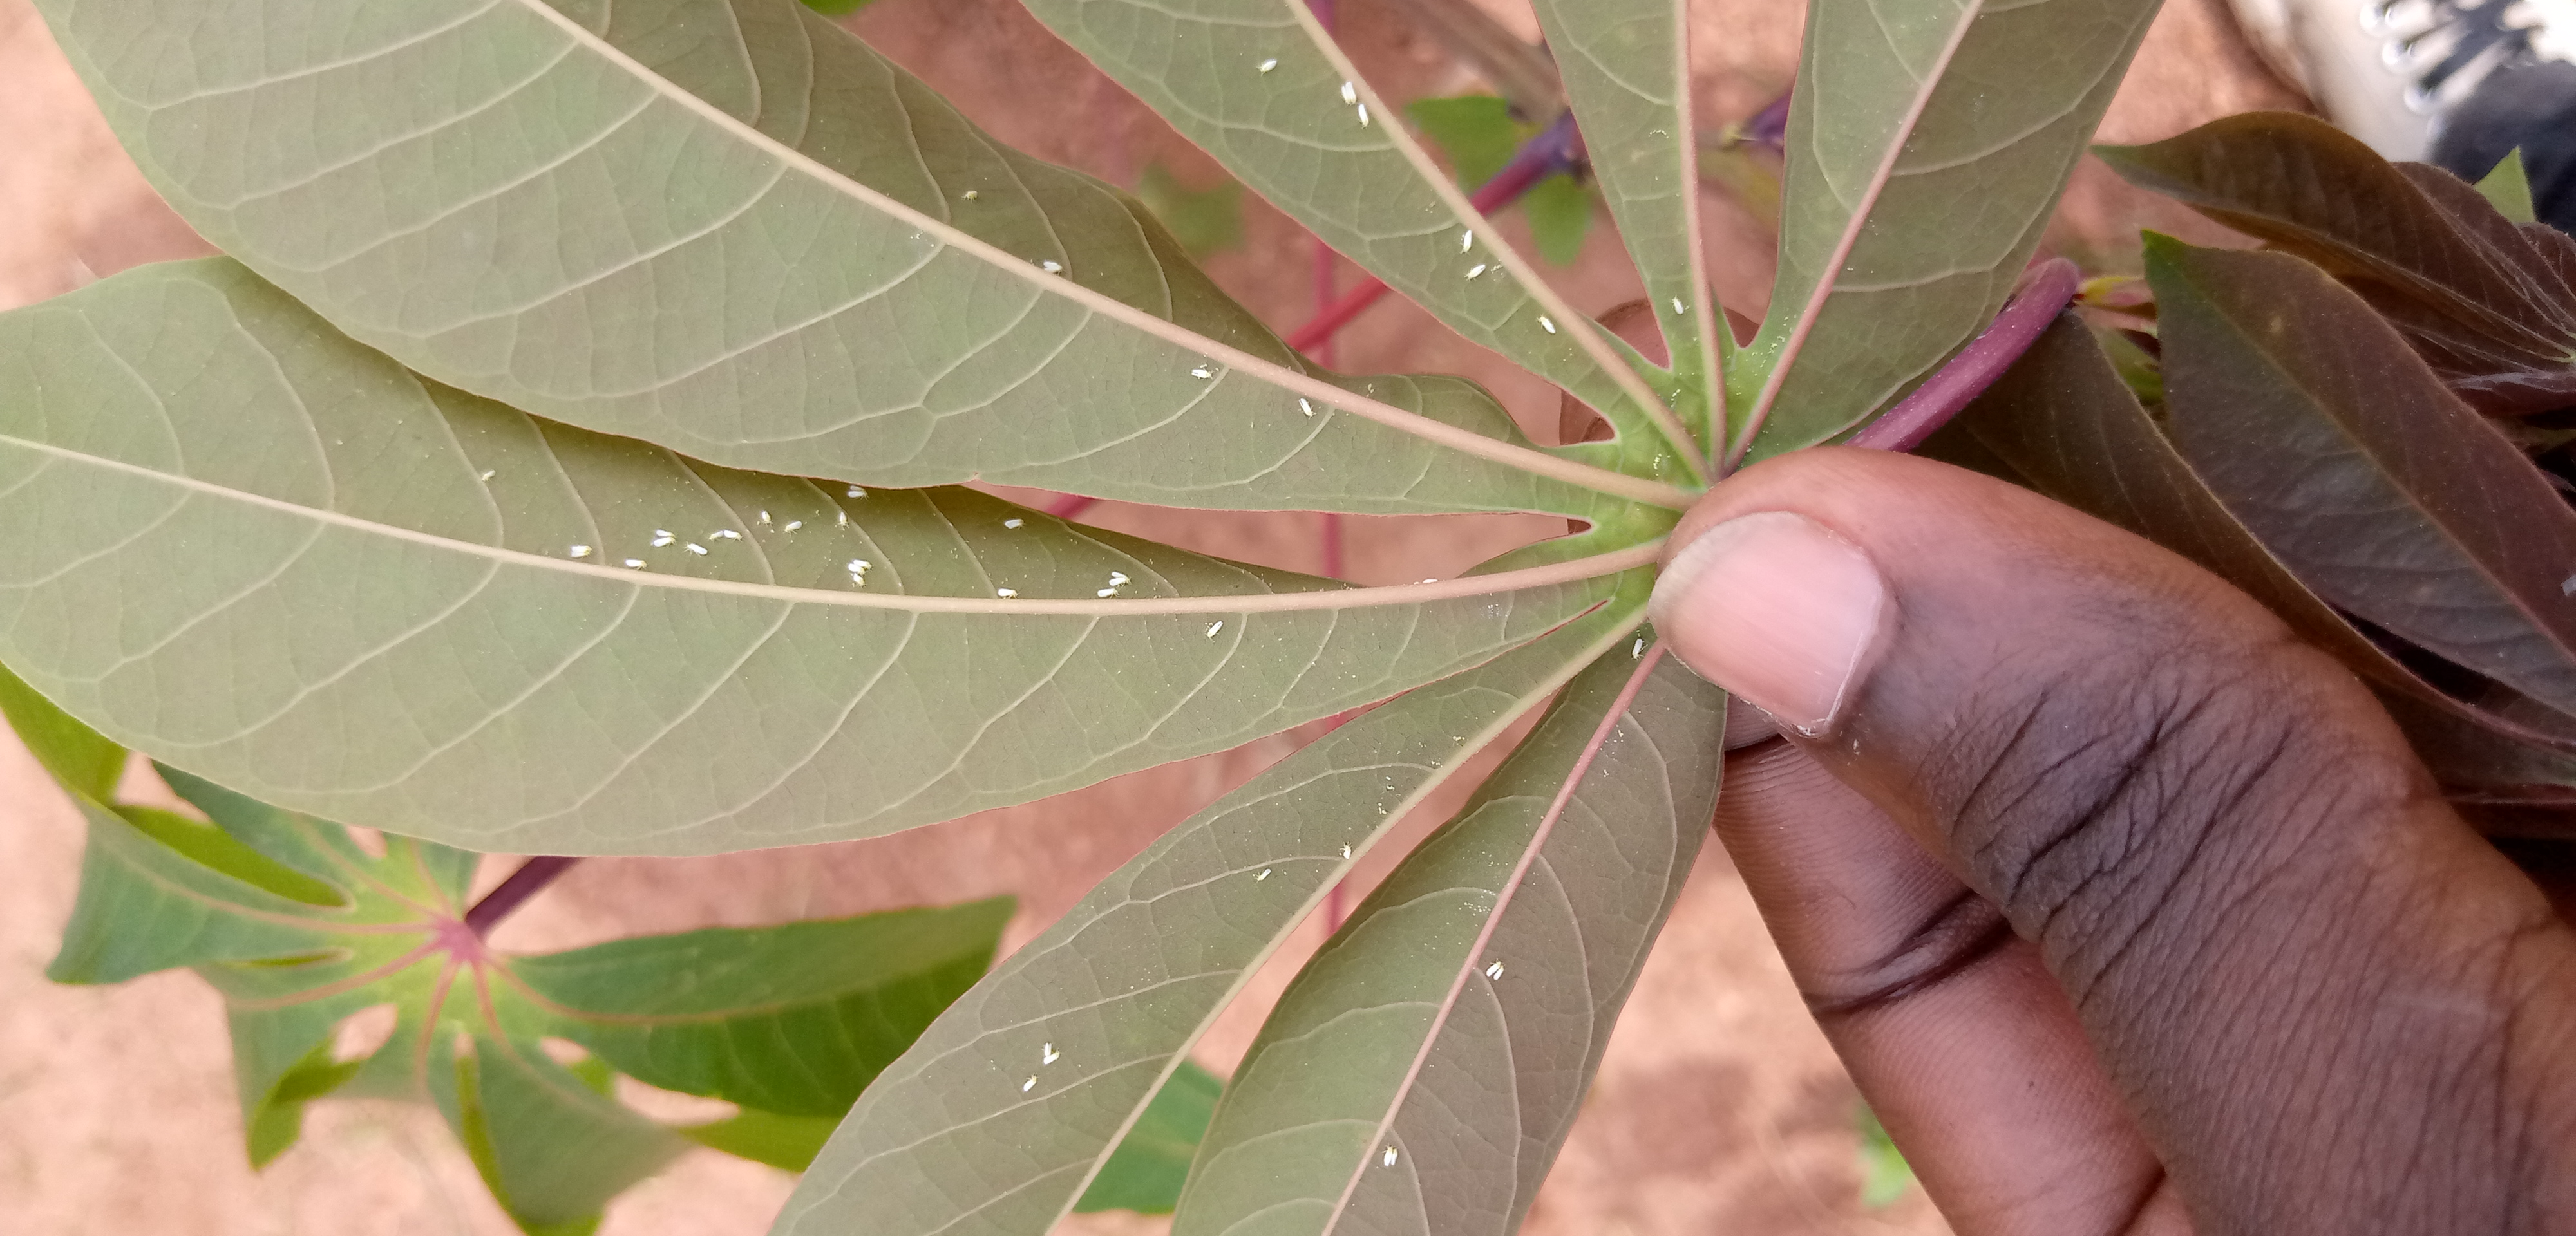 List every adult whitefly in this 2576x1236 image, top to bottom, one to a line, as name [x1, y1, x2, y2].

whitefly [1256, 56, 1280, 76]
whitefly [1345, 80, 1358, 105]
whitefly [1340, 83, 1351, 107]
whitefly [1357, 101, 1372, 132]
whitefly [960, 187, 985, 202]
whitefly [1459, 228, 1477, 256]
whitefly [1042, 259, 1061, 268]
whitefly [1461, 262, 1492, 283]
whitefly [1042, 266, 1065, 274]
whitefly [1669, 294, 1687, 317]
whitefly [1537, 313, 1560, 337]
whitefly [1189, 366, 1214, 382]
whitefly [1297, 396, 1316, 420]
whitefly [478, 466, 498, 484]
whitefly [848, 484, 867, 494]
whitefly [846, 490, 869, 500]
whitefly [761, 507, 773, 528]
whitefly [837, 509, 851, 530]
whitefly [1001, 517, 1026, 530]
whitefly [782, 520, 805, 535]
whitefly [654, 527, 676, 538]
whitefly [724, 528, 743, 543]
whitefly [708, 529, 724, 543]
whitefly [652, 536, 678, 548]
whitefly [685, 541, 709, 557]
whitefly [568, 543, 593, 552]
whitefly [569, 551, 594, 559]
whitefly [624, 557, 649, 570]
whitefly [852, 558, 873, 572]
whitefly [847, 562, 866, 576]
whitefly [1108, 570, 1130, 579]
whitefly [851, 572, 867, 588]
whitefly [1108, 577, 1133, 587]
whitefly [996, 586, 1019, 600]
whitefly [1095, 587, 1120, 598]
whitefly [1203, 617, 1228, 639]
whitefly [1630, 635, 1645, 662]
whitefly [1339, 840, 1354, 862]
whitefly [1253, 866, 1274, 884]
whitefly [1484, 959, 1503, 978]
whitefly [1492, 963, 1508, 982]
whitefly [1043, 1039, 1052, 1057]
whitefly [1041, 1049, 1061, 1066]
whitefly [1021, 1071, 1039, 1094]
whitefly [1382, 1145, 1394, 1167]
whitefly [1390, 1146, 1399, 1167]